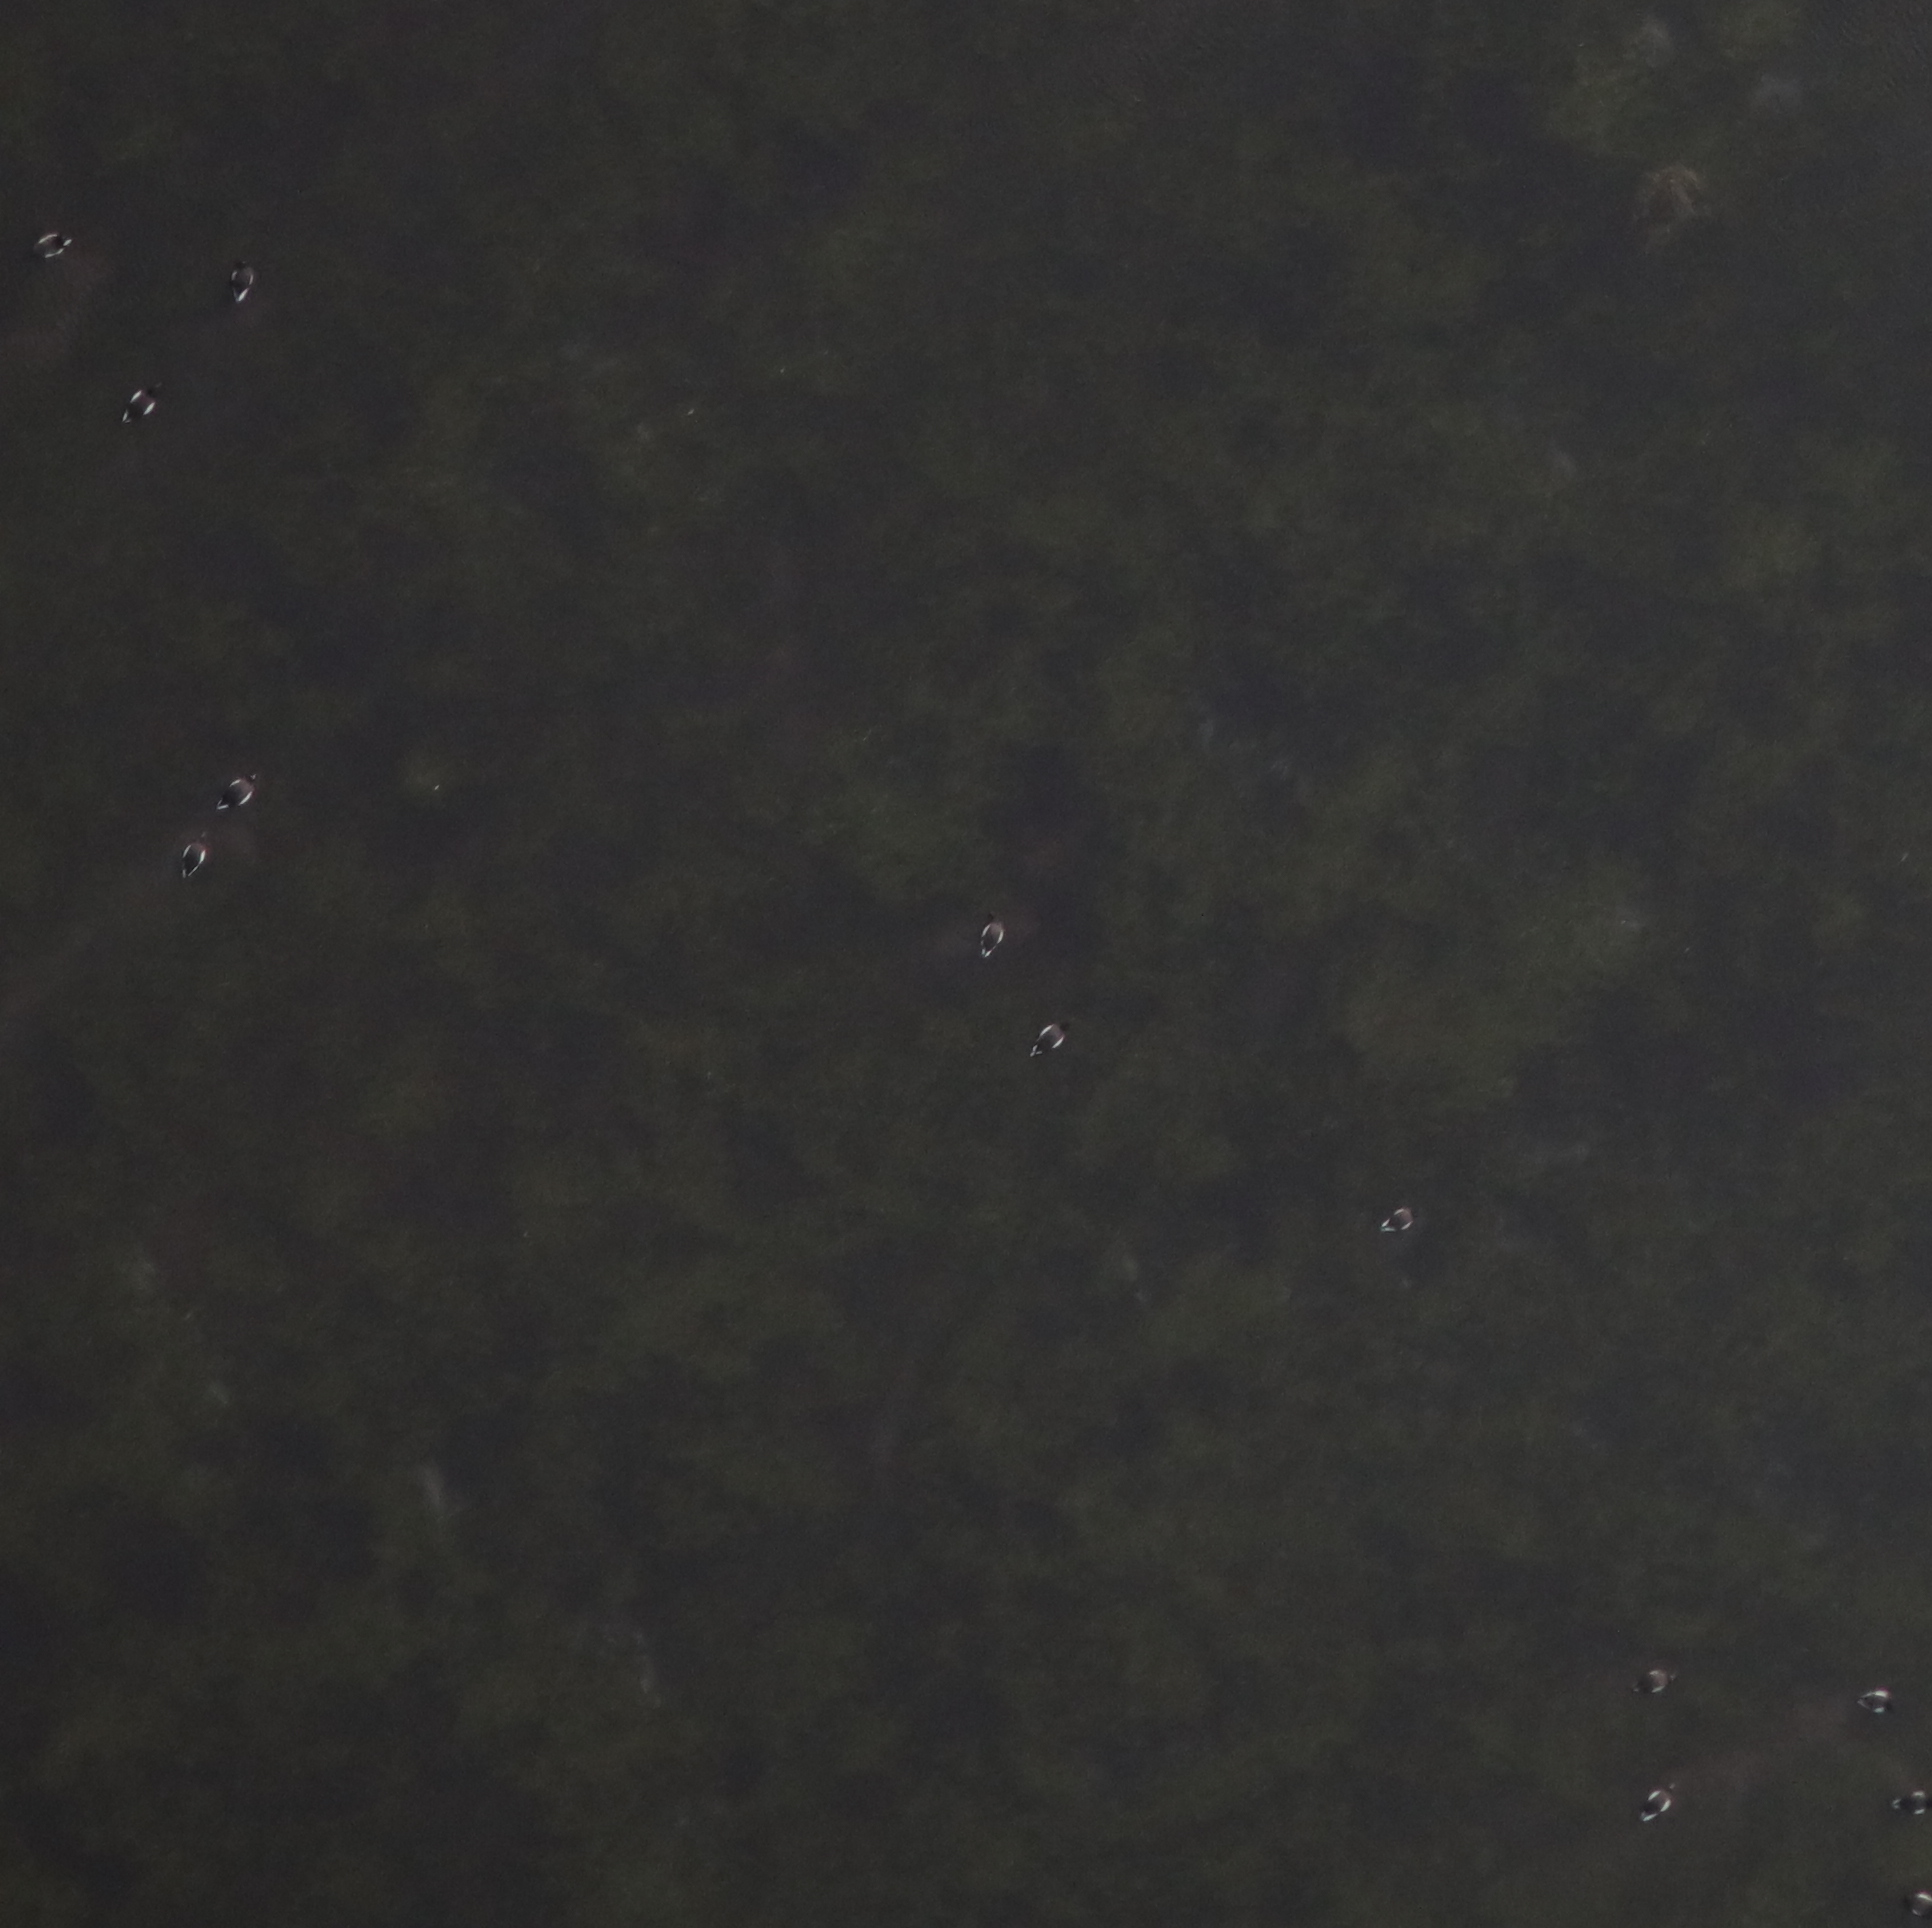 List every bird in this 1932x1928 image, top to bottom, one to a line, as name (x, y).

brant (50, 242)
brant (244, 283)
brant (142, 406)
brant (236, 790)
brant (194, 856)
brant (991, 936)
brant (1050, 1040)
brant (1396, 1221)
brant (1658, 1683)
brant (1879, 1700)
brant (1916, 1800)
brant (1658, 1801)
brant (1924, 1907)